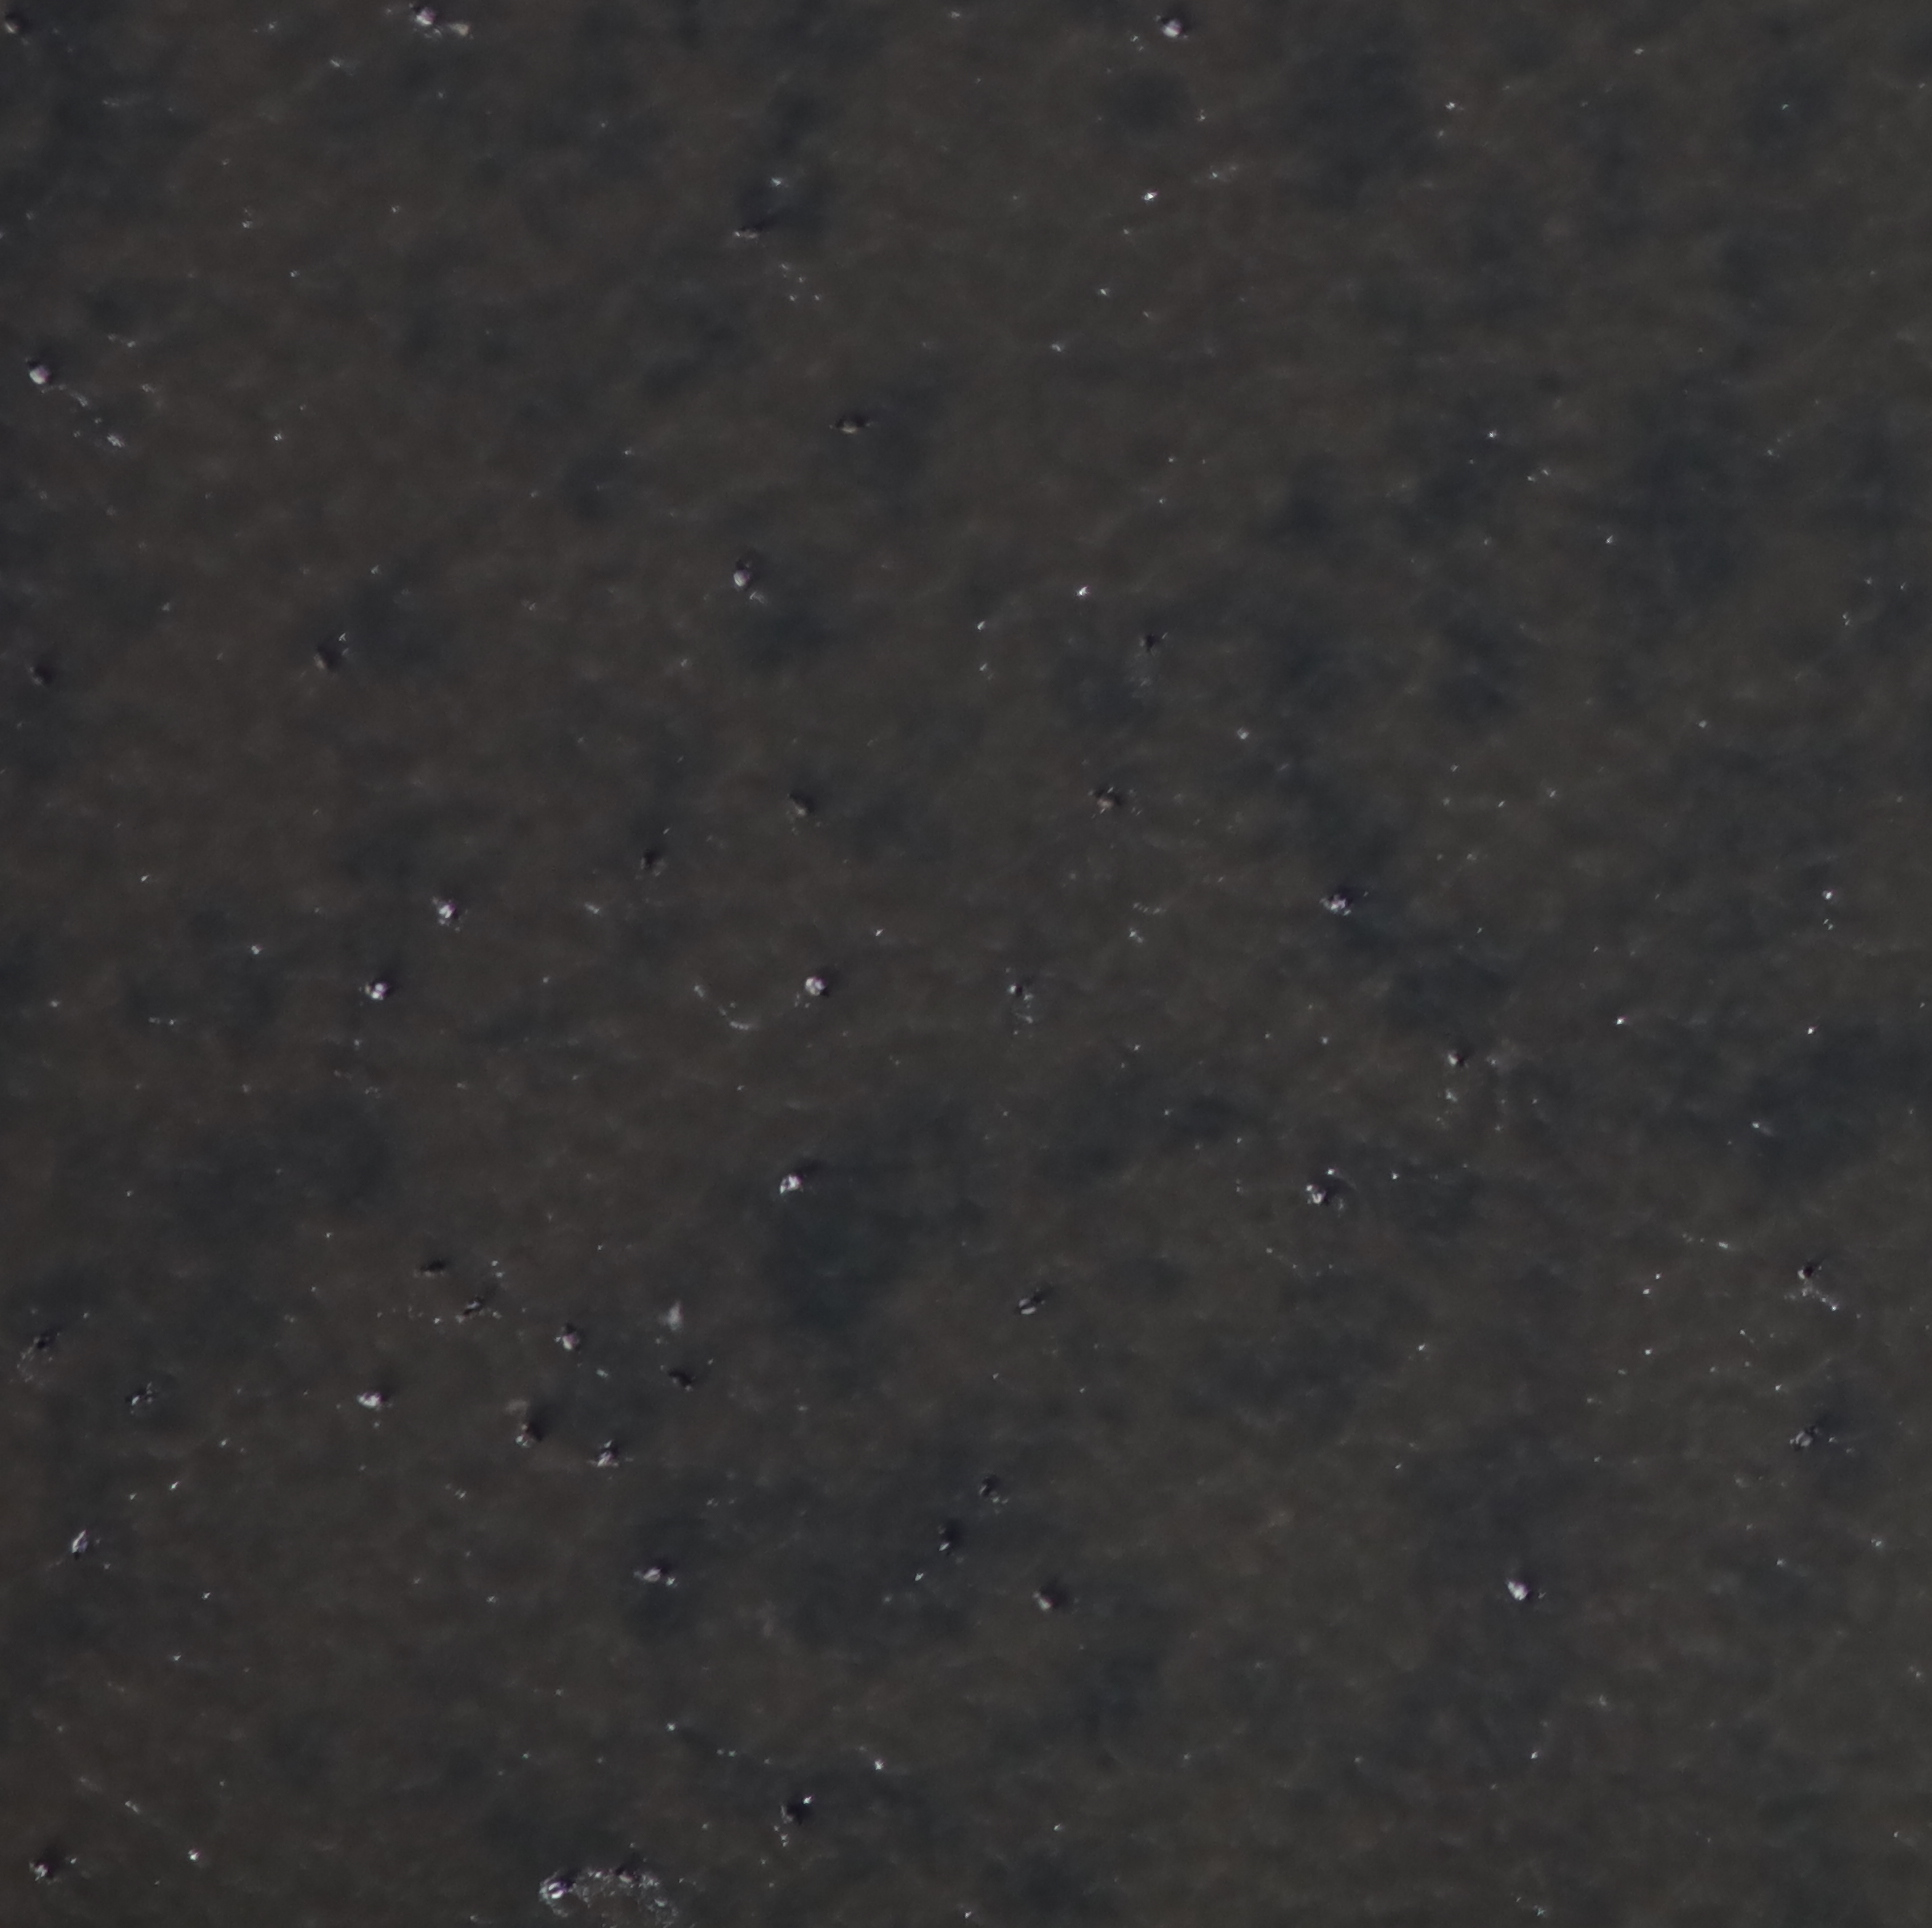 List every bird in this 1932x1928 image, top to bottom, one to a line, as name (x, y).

other bird (428, 16)
other bird (1174, 27)
other bird (750, 231)
other bird (39, 370)
other bird (850, 423)
other bird (745, 572)
other bird (1148, 638)
other bird (323, 659)
other bird (40, 675)
other bird (1109, 793)
other bird (802, 800)
other bird (650, 863)
other bird (1338, 905)
other bird (443, 914)
other bird (815, 984)
other bird (378, 987)
other bird (1015, 987)
other bird (1455, 1055)
other bird (792, 1178)
other bird (1317, 1194)
other bird (435, 1268)
other bird (1807, 1270)
other bird (1026, 1302)
other bird (477, 1307)
other bird (569, 1338)
other bird (42, 1343)
other bird (681, 1381)
other bird (141, 1399)
other bird (367, 1399)
other bird (529, 1430)
other bird (1809, 1433)
other bird (606, 1456)
other bird (989, 1488)
other bird (944, 1542)
other bird (81, 1543)
other bird (647, 1569)
other bird (1521, 1590)
other bird (1046, 1601)
other bird (795, 1810)
other bird (41, 1869)
other bird (629, 1876)
other bird (561, 1889)